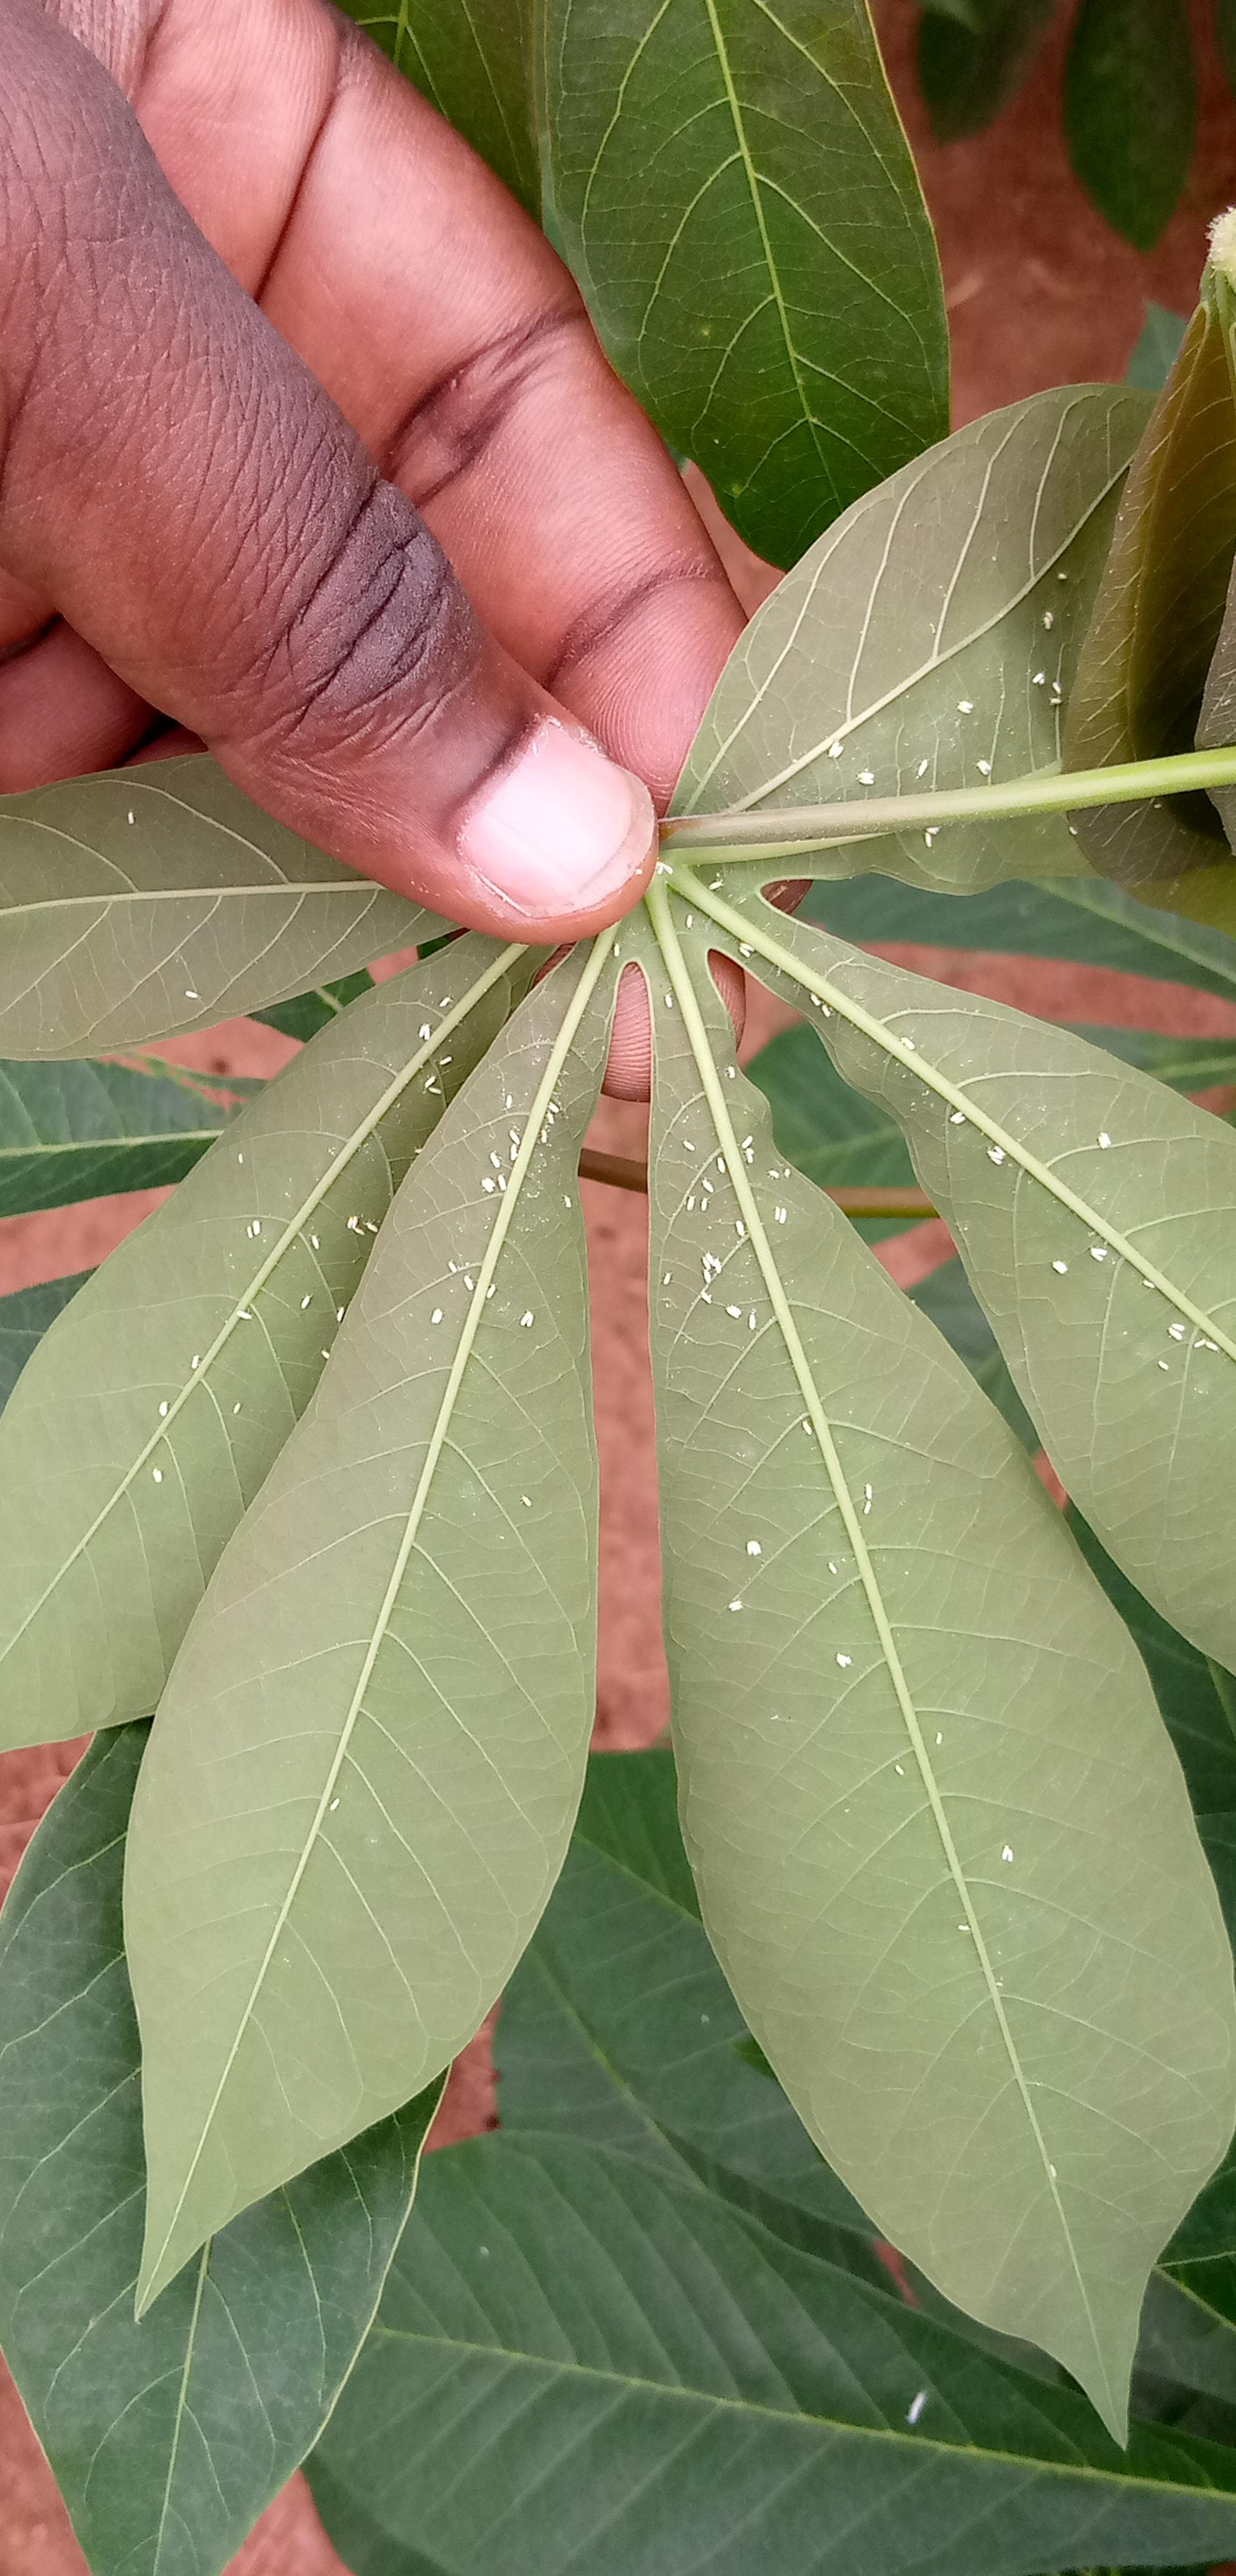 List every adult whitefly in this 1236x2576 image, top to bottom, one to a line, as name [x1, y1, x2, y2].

whitefly [1051, 565, 1073, 584]
whitefly [1038, 599, 1065, 637]
whitefly [1035, 607, 1059, 638]
whitefly [1022, 663, 1052, 686]
whitefly [1049, 674, 1073, 710]
whitefly [1036, 677, 1073, 707]
whitefly [948, 690, 998, 730]
whitefly [943, 696, 985, 720]
whitefly [818, 736, 843, 762]
whitefly [821, 736, 852, 763]
whitefly [969, 753, 1004, 780]
whitefly [965, 756, 992, 782]
whitefly [916, 757, 933, 780]
whitefly [850, 762, 876, 792]
whitefly [118, 806, 144, 833]
whitefly [915, 813, 953, 854]
whitefly [919, 822, 947, 850]
whitefly [705, 872, 729, 900]
whitefly [677, 906, 711, 931]
whitefly [731, 928, 767, 966]
whitefly [614, 934, 636, 960]
whitefly [733, 936, 762, 960]
whitefly [177, 977, 211, 1007]
whitefly [801, 977, 839, 1011]
whitefly [655, 987, 681, 1011]
whitefly [433, 994, 453, 1016]
whitefly [814, 994, 849, 1033]
whitefly [409, 1015, 443, 1045]
whitefly [891, 1026, 924, 1052]
whitefly [433, 1048, 457, 1072]
whitefly [715, 1058, 743, 1089]
whitefly [424, 1070, 445, 1103]
whitefly [415, 1072, 440, 1104]
whitefly [536, 1092, 566, 1127]
whitefly [541, 1094, 572, 1124]
whitefly [498, 1096, 519, 1121]
whitefly [944, 1103, 975, 1134]
whitefly [940, 1104, 980, 1142]
whitefly [741, 1121, 769, 1172]
whitefly [1089, 1121, 1118, 1165]
whitefly [527, 1122, 556, 1153]
whitefly [1092, 1124, 1121, 1155]
whitefly [733, 1126, 772, 1169]
whitefly [667, 1128, 695, 1158]
whitefly [505, 1133, 527, 1148]
whitefly [980, 1133, 1020, 1168]
whitefly [505, 1135, 526, 1170]
whitefly [984, 1135, 1017, 1170]
whitefly [232, 1145, 252, 1173]
whitefly [481, 1145, 503, 1173]
whitefly [715, 1149, 728, 1174]
whitefly [760, 1155, 796, 1186]
whitefly [773, 1160, 800, 1197]
whitefly [492, 1172, 513, 1194]
whitefly [475, 1173, 503, 1204]
whitefly [697, 1179, 718, 1196]
whitefly [558, 1189, 580, 1217]
whitefly [673, 1190, 719, 1226]
whitefly [679, 1193, 711, 1218]
whitefly [760, 1198, 789, 1232]
whitefly [769, 1202, 796, 1236]
whitefly [348, 1207, 382, 1246]
whitefly [238, 1208, 274, 1240]
whitefly [337, 1208, 365, 1255]
whitefly [729, 1213, 761, 1253]
whitefly [239, 1215, 276, 1250]
whitefly [303, 1221, 328, 1257]
whitefly [1087, 1236, 1115, 1269]
whitefly [694, 1247, 729, 1289]
whitefly [695, 1251, 724, 1291]
whitefly [1051, 1251, 1072, 1287]
whitefly [442, 1255, 464, 1274]
whitefly [460, 1265, 481, 1296]
whitefly [481, 1270, 506, 1309]
whitefly [660, 1270, 679, 1293]
whitefly [1134, 1270, 1157, 1296]
whitefly [286, 1285, 317, 1318]
whitefly [695, 1287, 723, 1314]
whitefly [225, 1291, 258, 1333]
whitefly [723, 1299, 747, 1327]
whitefly [743, 1299, 762, 1338]
whitefly [323, 1301, 350, 1330]
whitefly [411, 1302, 447, 1337]
whitefly [510, 1302, 538, 1336]
whitefly [1157, 1313, 1190, 1348]
whitefly [1161, 1313, 1185, 1352]
whitefly [1189, 1331, 1220, 1369]
whitefly [1182, 1336, 1222, 1363]
whitefly [310, 1340, 342, 1370]
whitefly [190, 1347, 211, 1375]
whitefly [1145, 1352, 1177, 1383]
whitefly [148, 1394, 174, 1421]
whitefly [223, 1394, 247, 1421]
whitefly [797, 1417, 817, 1439]
whitefly [136, 1457, 169, 1486]
whitefly [857, 1477, 882, 1508]
whitefly [514, 1487, 539, 1515]
whitefly [852, 1498, 880, 1528]
whitefly [738, 1533, 767, 1565]
whitefly [740, 1535, 762, 1568]
whitefly [816, 1551, 845, 1584]
whitefly [723, 1596, 754, 1621]
whitefly [829, 1647, 856, 1674]
whitefly [928, 1718, 947, 1750]
whitefly [883, 1758, 912, 1782]
whitefly [326, 1790, 344, 1819]
whitefly [1002, 1834, 1020, 1873]
whitefly [948, 1915, 979, 1939]